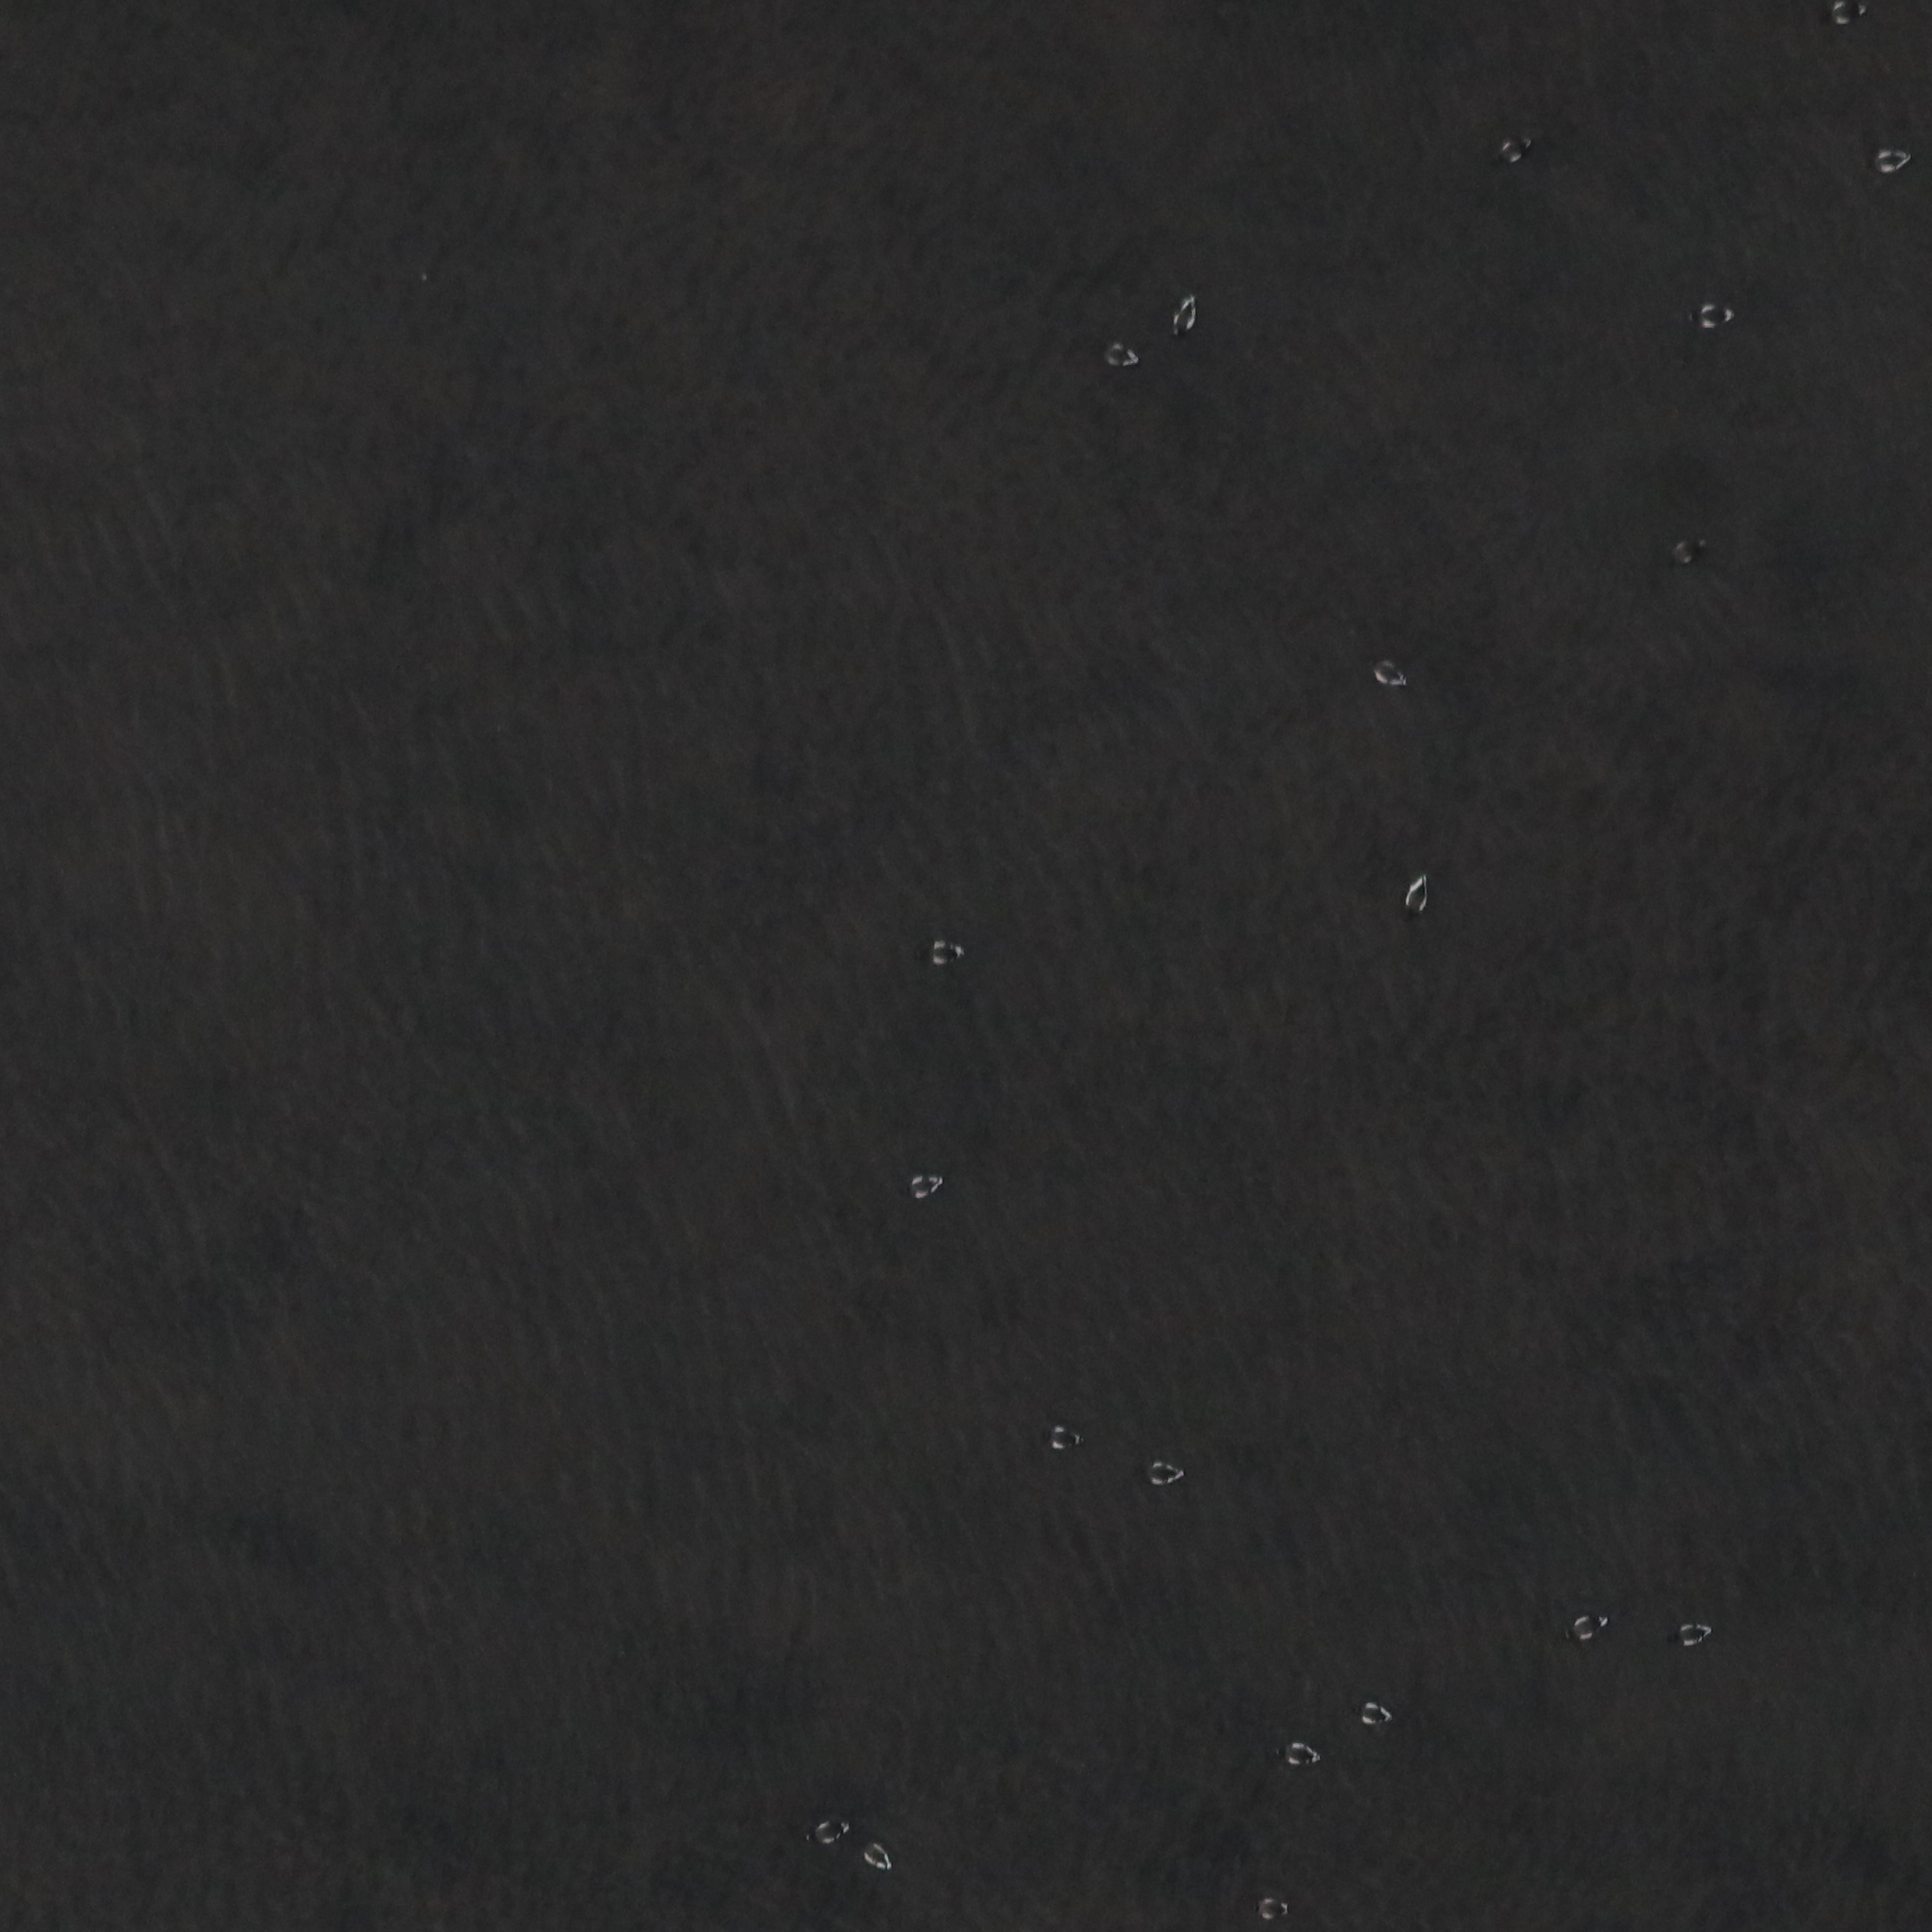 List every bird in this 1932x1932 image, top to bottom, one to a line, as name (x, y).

brant (1848, 13)
brant (1515, 150)
brant (1890, 161)
brant (1712, 315)
brant (1184, 317)
brant (1118, 356)
brant (1688, 550)
brant (1388, 675)
brant (1416, 898)
brant (944, 953)
brant (924, 1186)
brant (1066, 1437)
brant (1159, 1467)
brant (1587, 1627)
brant (1690, 1634)
brant (1372, 1715)
brant (1297, 1753)
brant (828, 1832)
brant (879, 1854)
brant (1273, 1906)